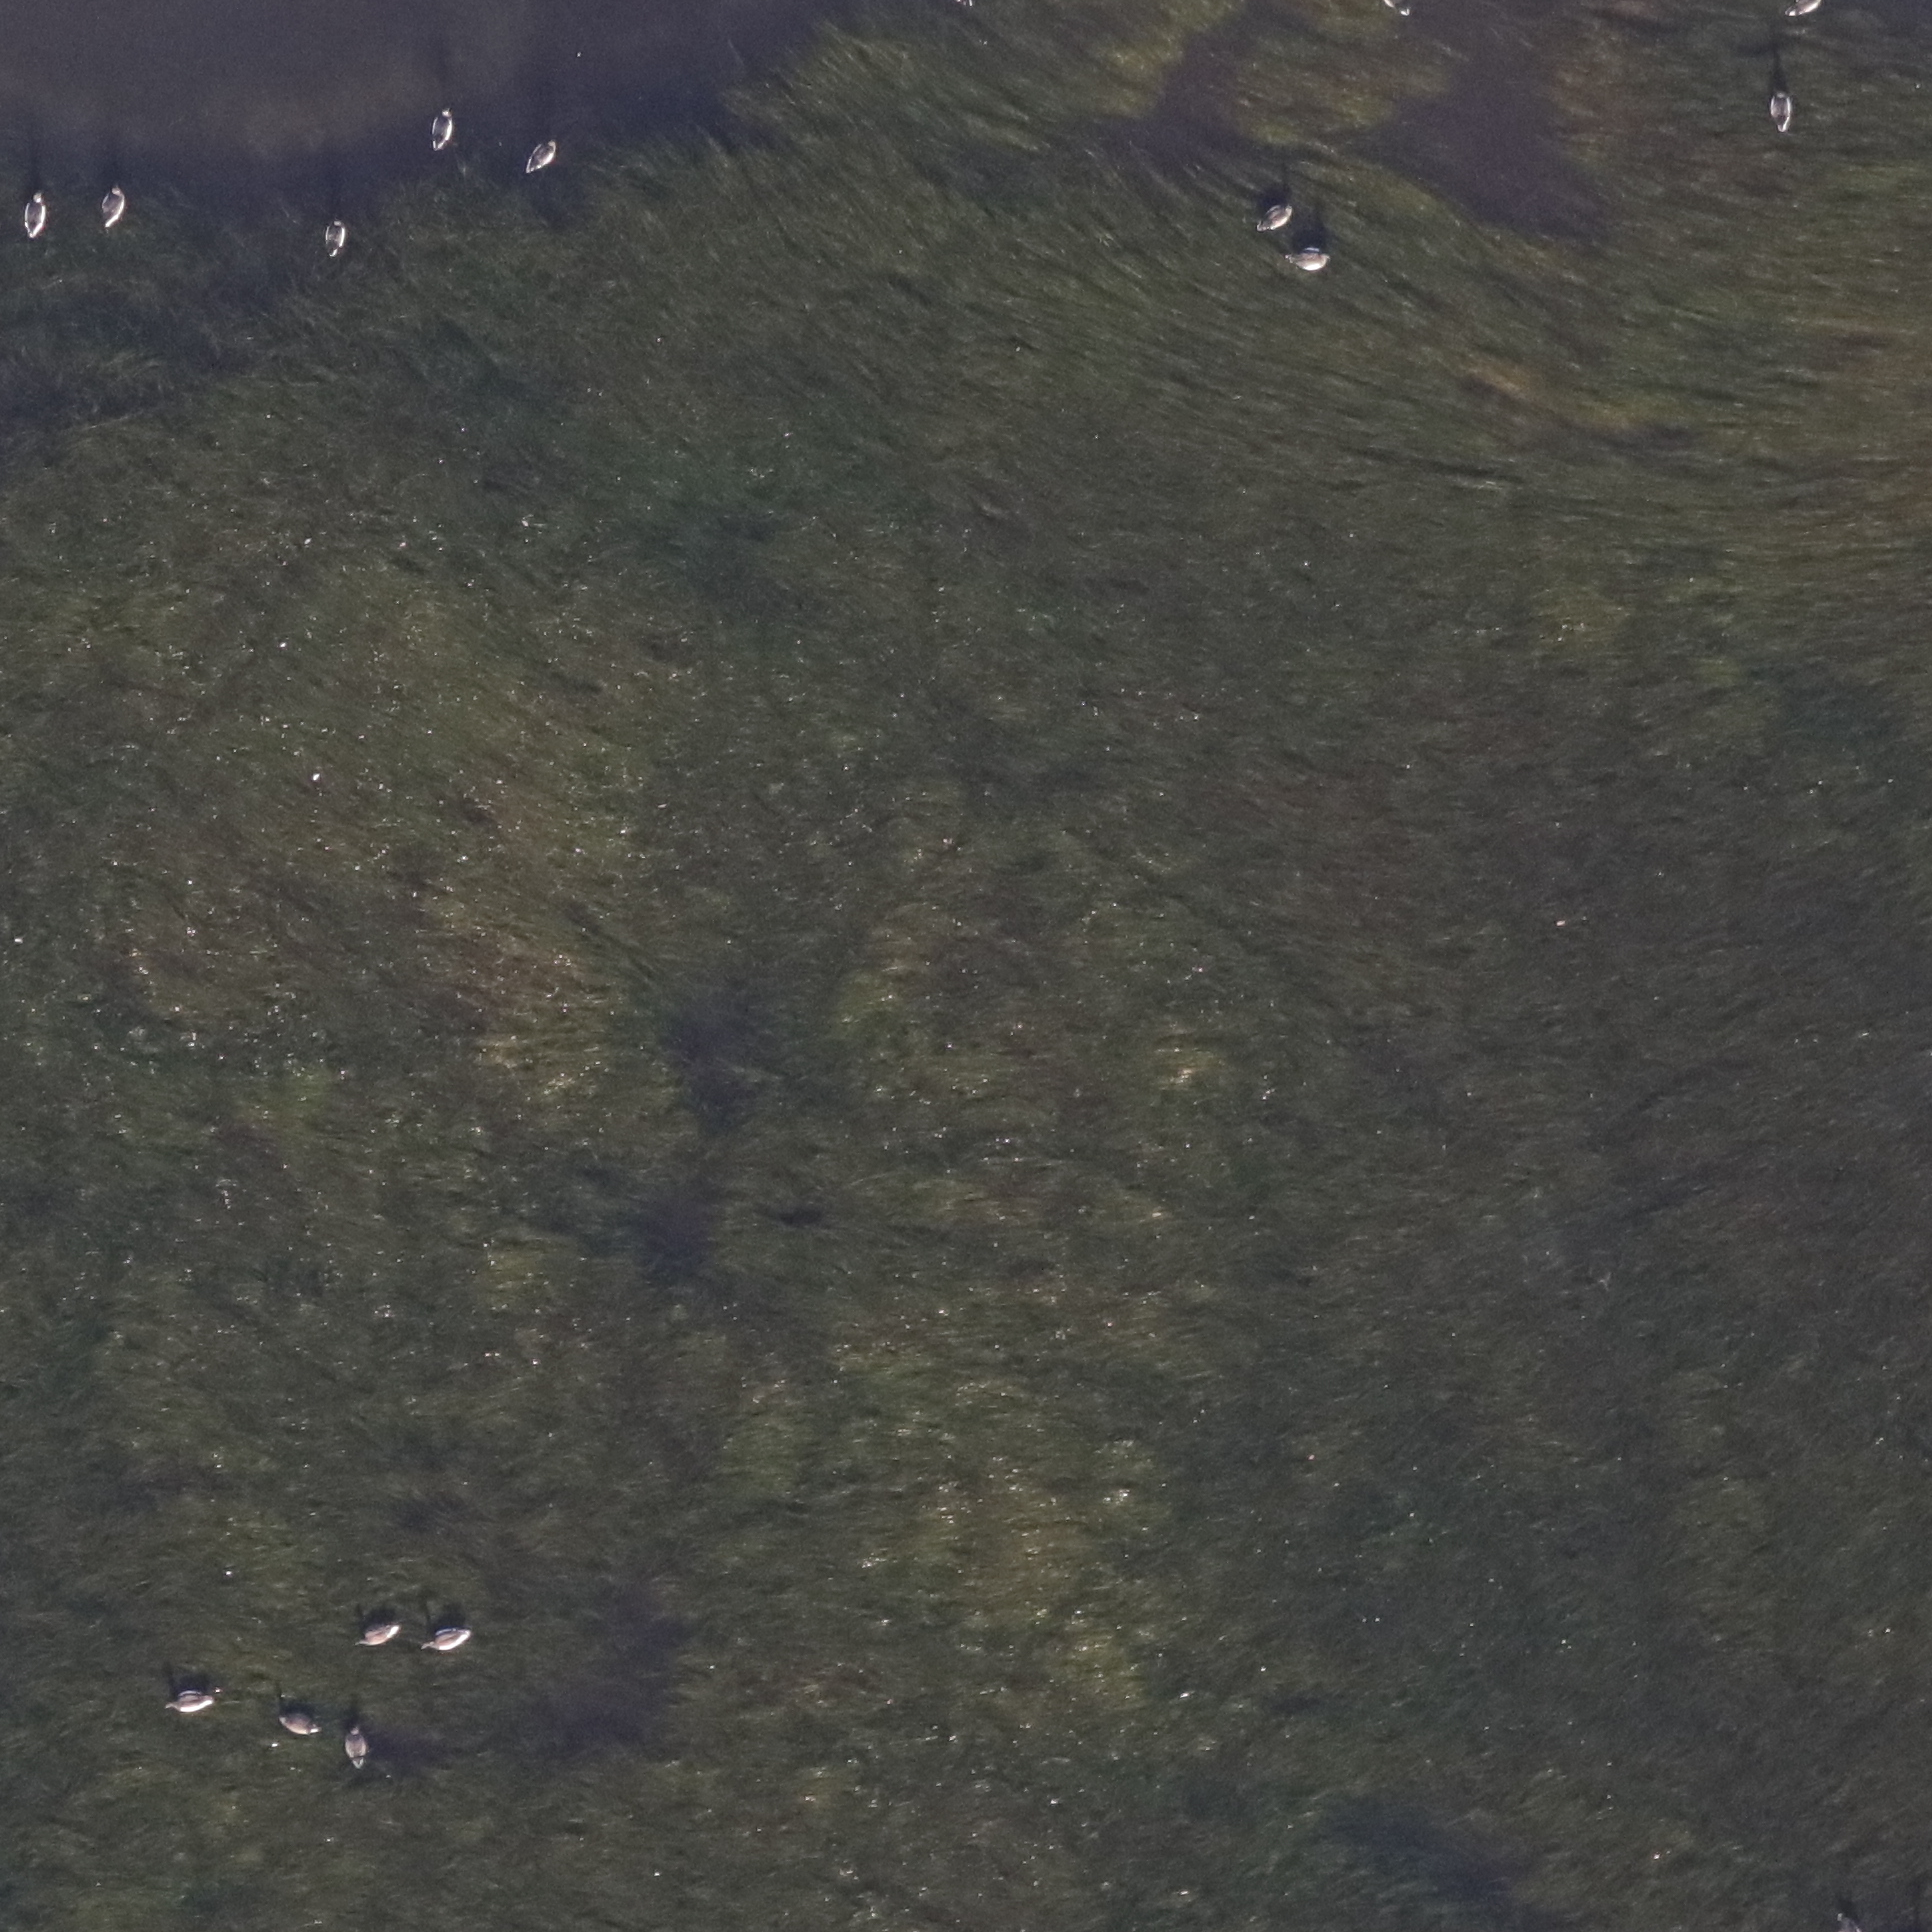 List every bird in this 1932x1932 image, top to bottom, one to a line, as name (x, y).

brant (1806, 0)
brant (1780, 109)
brant (442, 131)
brant (540, 156)
brant (112, 206)
brant (1274, 214)
brant (36, 217)
brant (334, 238)
brant (1309, 259)
brant (378, 1634)
brant (446, 1638)
brant (190, 1700)
brant (298, 1721)
brant (356, 1746)